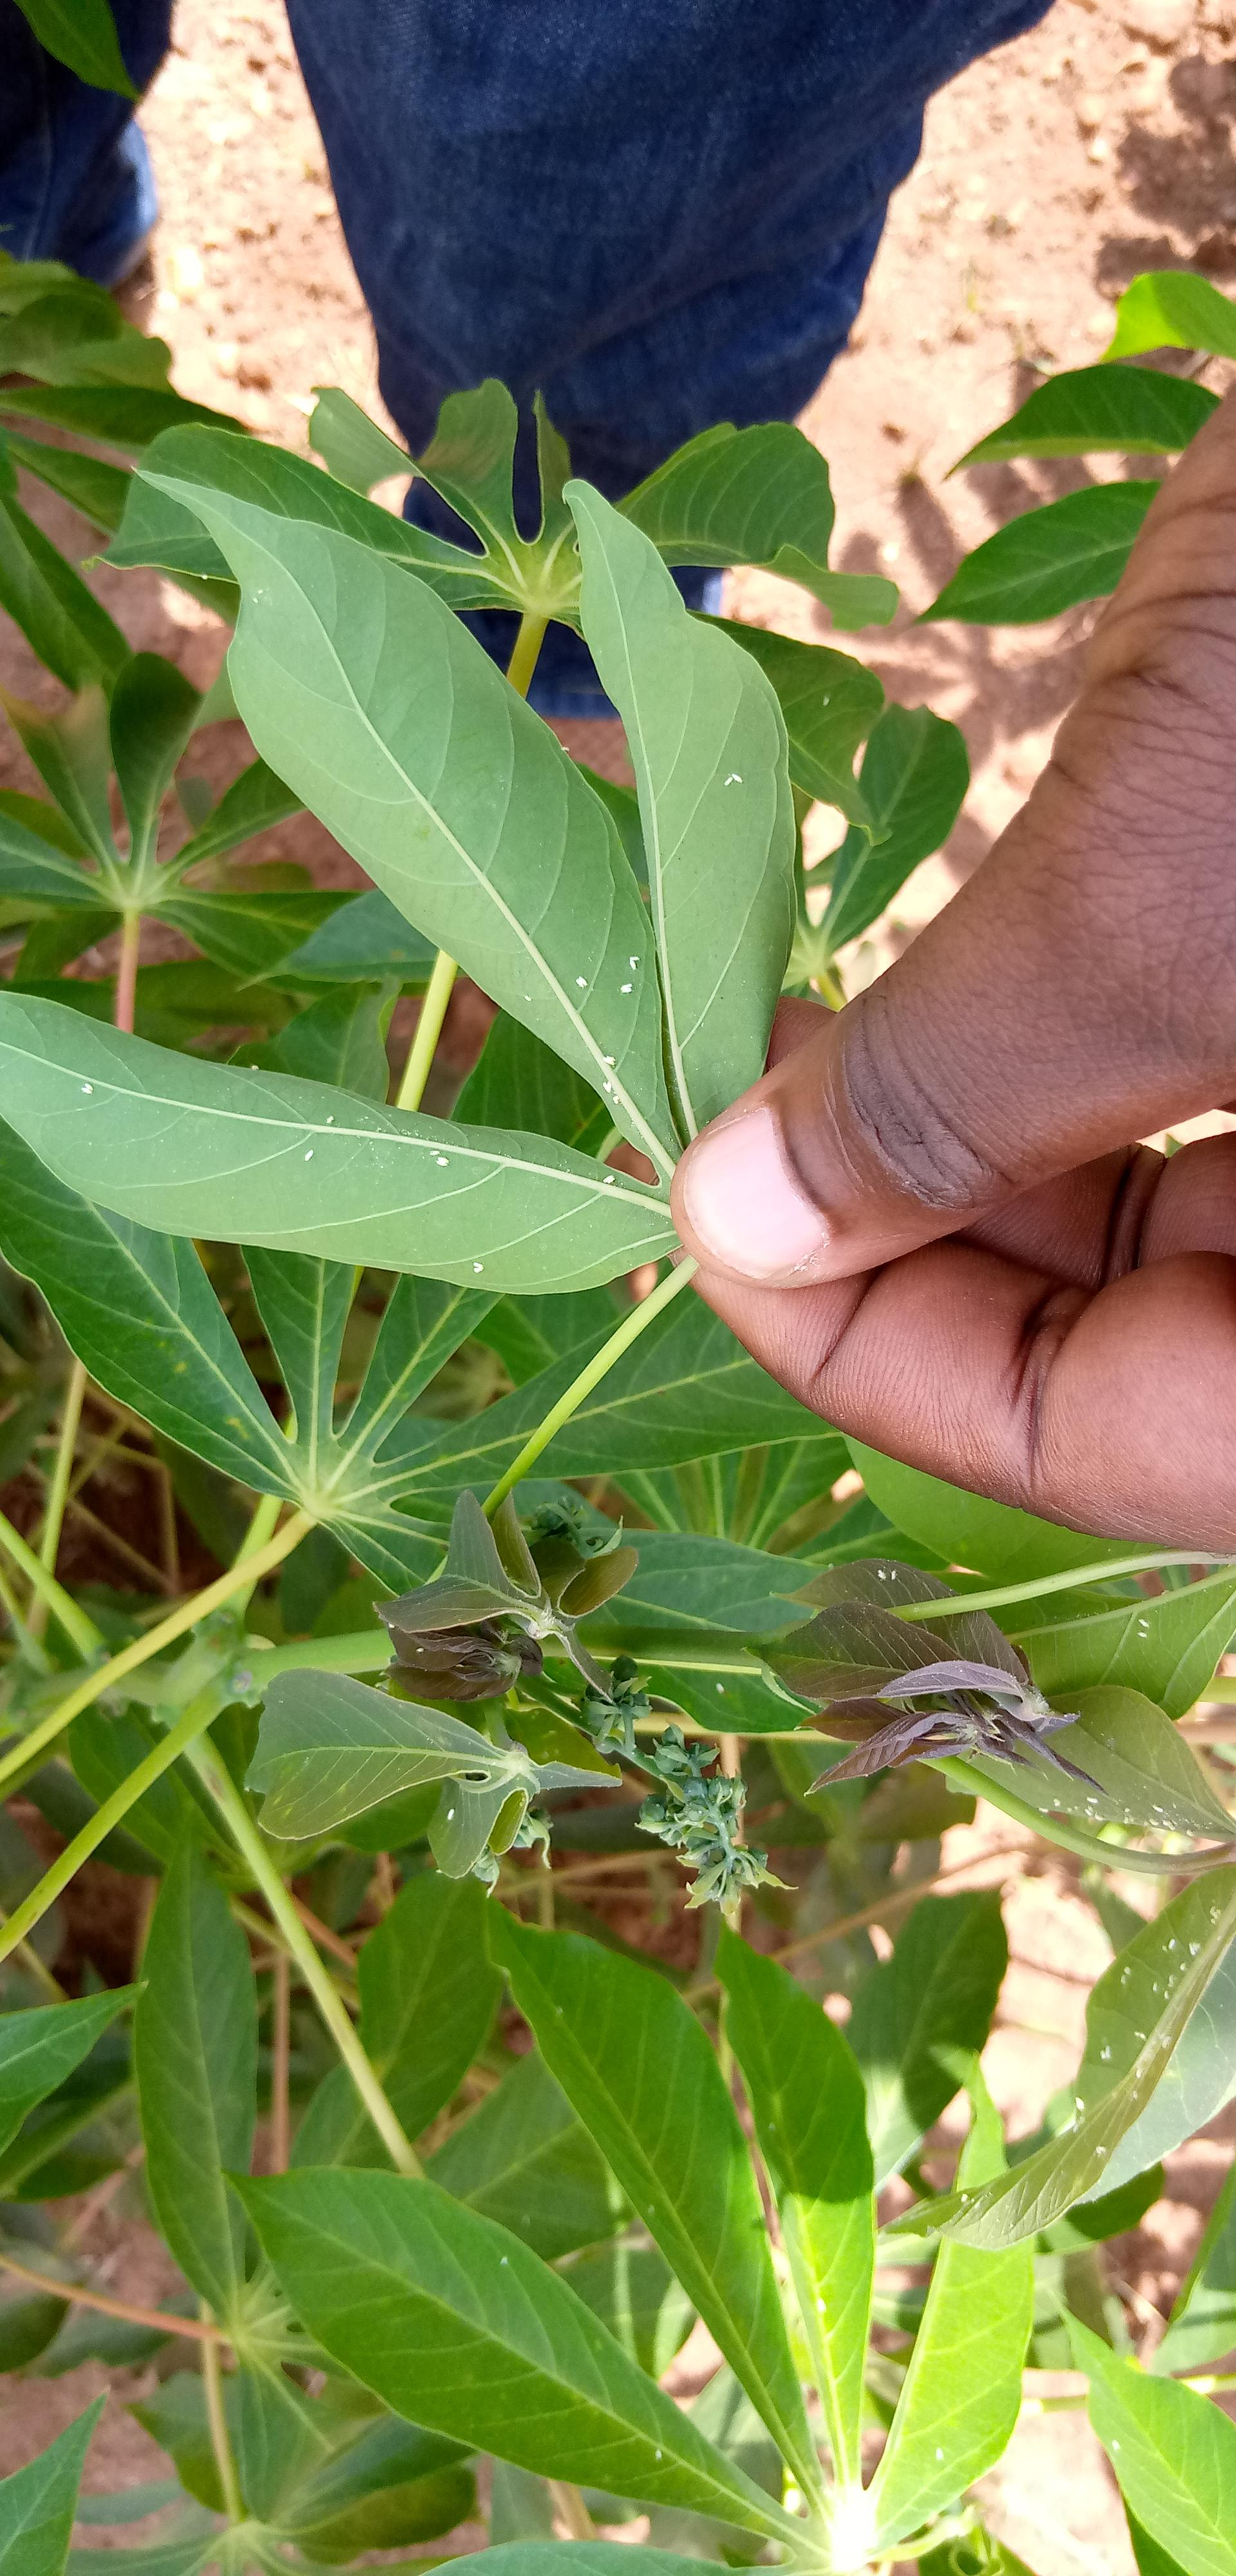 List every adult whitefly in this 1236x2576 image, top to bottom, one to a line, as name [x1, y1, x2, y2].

whitefly [559, 745, 571, 755]
whitefly [729, 773, 745, 785]
whitefly [723, 775, 733, 788]
whitefly [630, 957, 641, 961]
whitefly [629, 959, 637, 971]
whitefly [579, 976, 588, 987]
whitefly [575, 978, 584, 989]
whitefly [619, 983, 633, 989]
whitefly [621, 987, 633, 995]
whitefly [523, 993, 533, 1003]
whitefly [606, 1056, 616, 1062]
whitefly [601, 1056, 615, 1067]
whitefly [249, 1063, 261, 1073]
whitefly [601, 1078, 616, 1094]
whitefly [83, 1081, 95, 1092]
whitefly [79, 1086, 93, 1097]
whitefly [610, 1095, 621, 1101]
whitefly [324, 1112, 337, 1125]
whitefly [303, 1145, 314, 1163]
whitefly [427, 1148, 441, 1157]
whitefly [436, 1156, 450, 1164]
whitefly [435, 1160, 447, 1168]
whitefly [601, 1175, 613, 1184]
whitefly [608, 1177, 616, 1185]
whitefly [471, 1260, 485, 1276]
whitefly [875, 1566, 887, 1577]
whitefly [876, 1566, 888, 1585]
whitefly [889, 1567, 900, 1585]
whitefly [1136, 1615, 1154, 1631]
whitefly [1136, 1628, 1151, 1642]
whitefly [1085, 1795, 1100, 1806]
whitefly [1150, 1804, 1166, 1814]